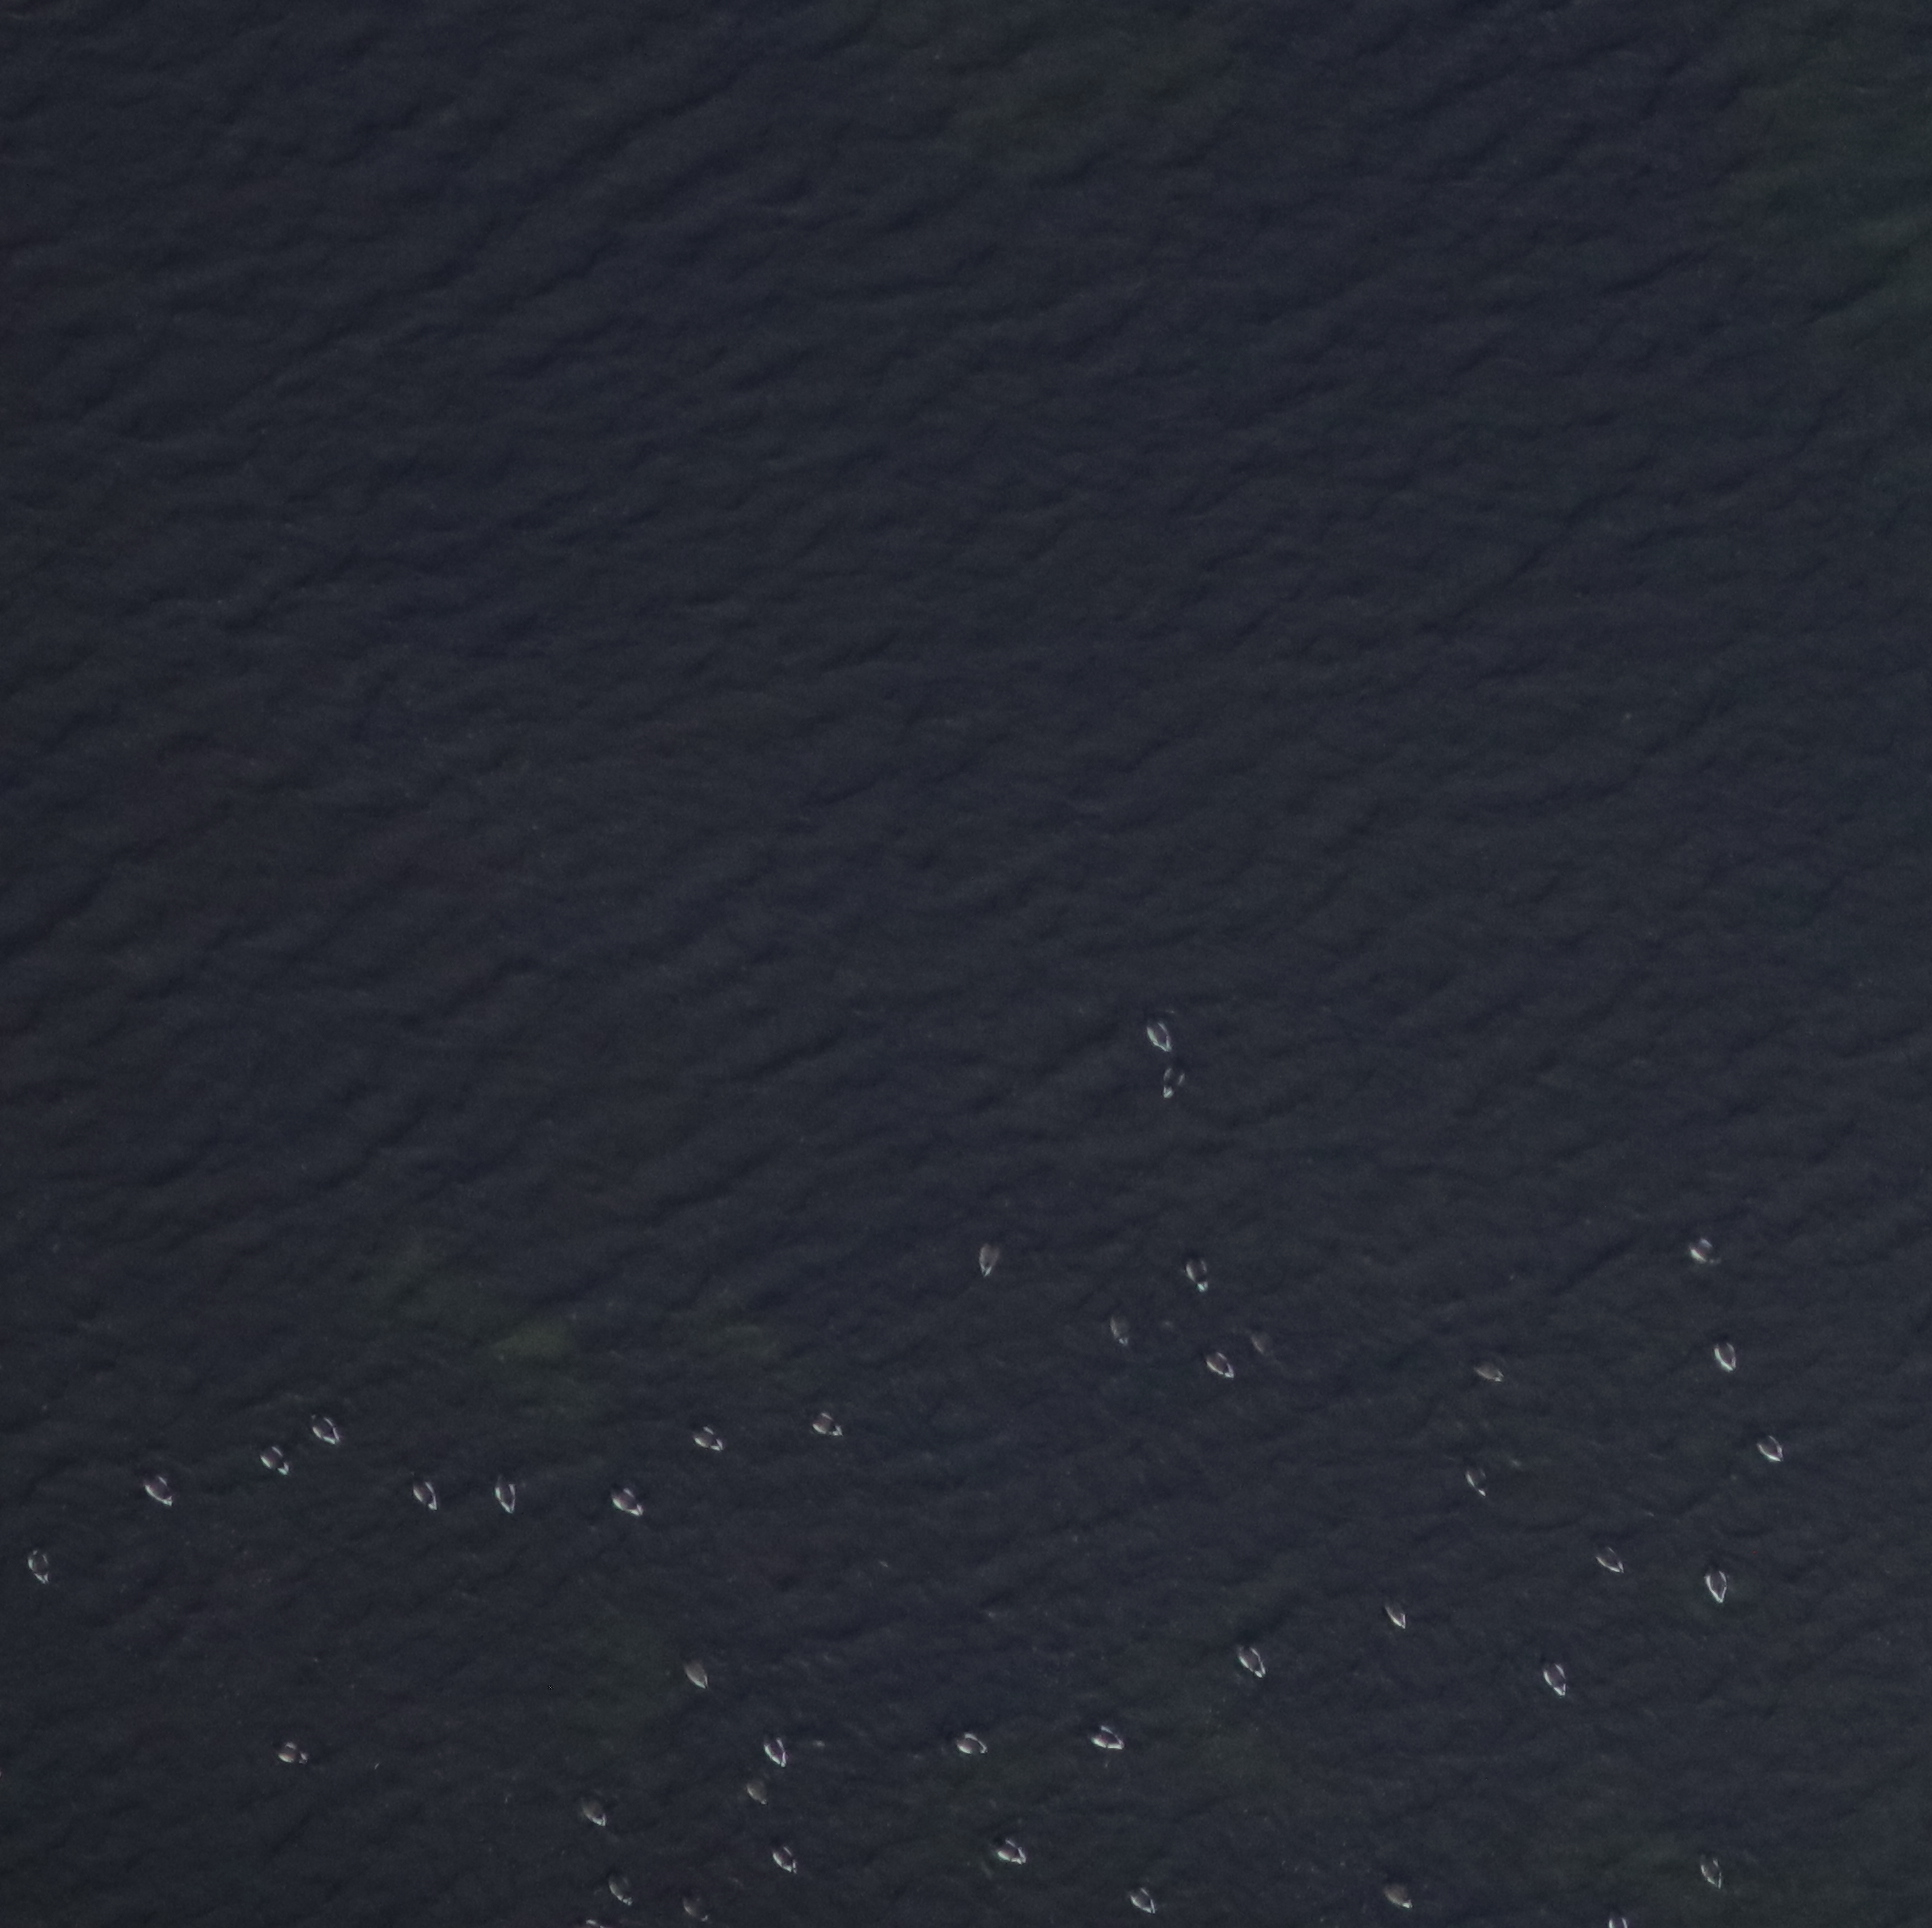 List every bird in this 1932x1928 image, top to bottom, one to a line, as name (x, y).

brant (1160, 1032)
brant (1173, 1078)
brant (1705, 1251)
brant (990, 1256)
brant (1195, 1271)
brant (1121, 1328)
brant (1262, 1338)
brant (1725, 1352)
brant (1218, 1363)
brant (1487, 1370)
brant (826, 1423)
brant (324, 1427)
brant (707, 1438)
brant (1769, 1447)
brant (275, 1458)
brant (1475, 1477)
brant (158, 1487)
brant (425, 1491)
brant (505, 1492)
brant (628, 1498)
brant (1609, 1555)
brant (36, 1563)
brant (1718, 1582)
brant (1394, 1611)
brant (1251, 1659)
brant (697, 1668)
brant (1556, 1677)
brant (1106, 1736)
brant (967, 1744)
brant (777, 1749)
brant (292, 1752)
brant (755, 1786)
brant (593, 1807)
brant (1009, 1850)
brant (785, 1856)
brant (1713, 1868)
brant (619, 1887)
brant (1398, 1892)
brant (1138, 1897)
brant (692, 1904)
brant (1616, 1920)